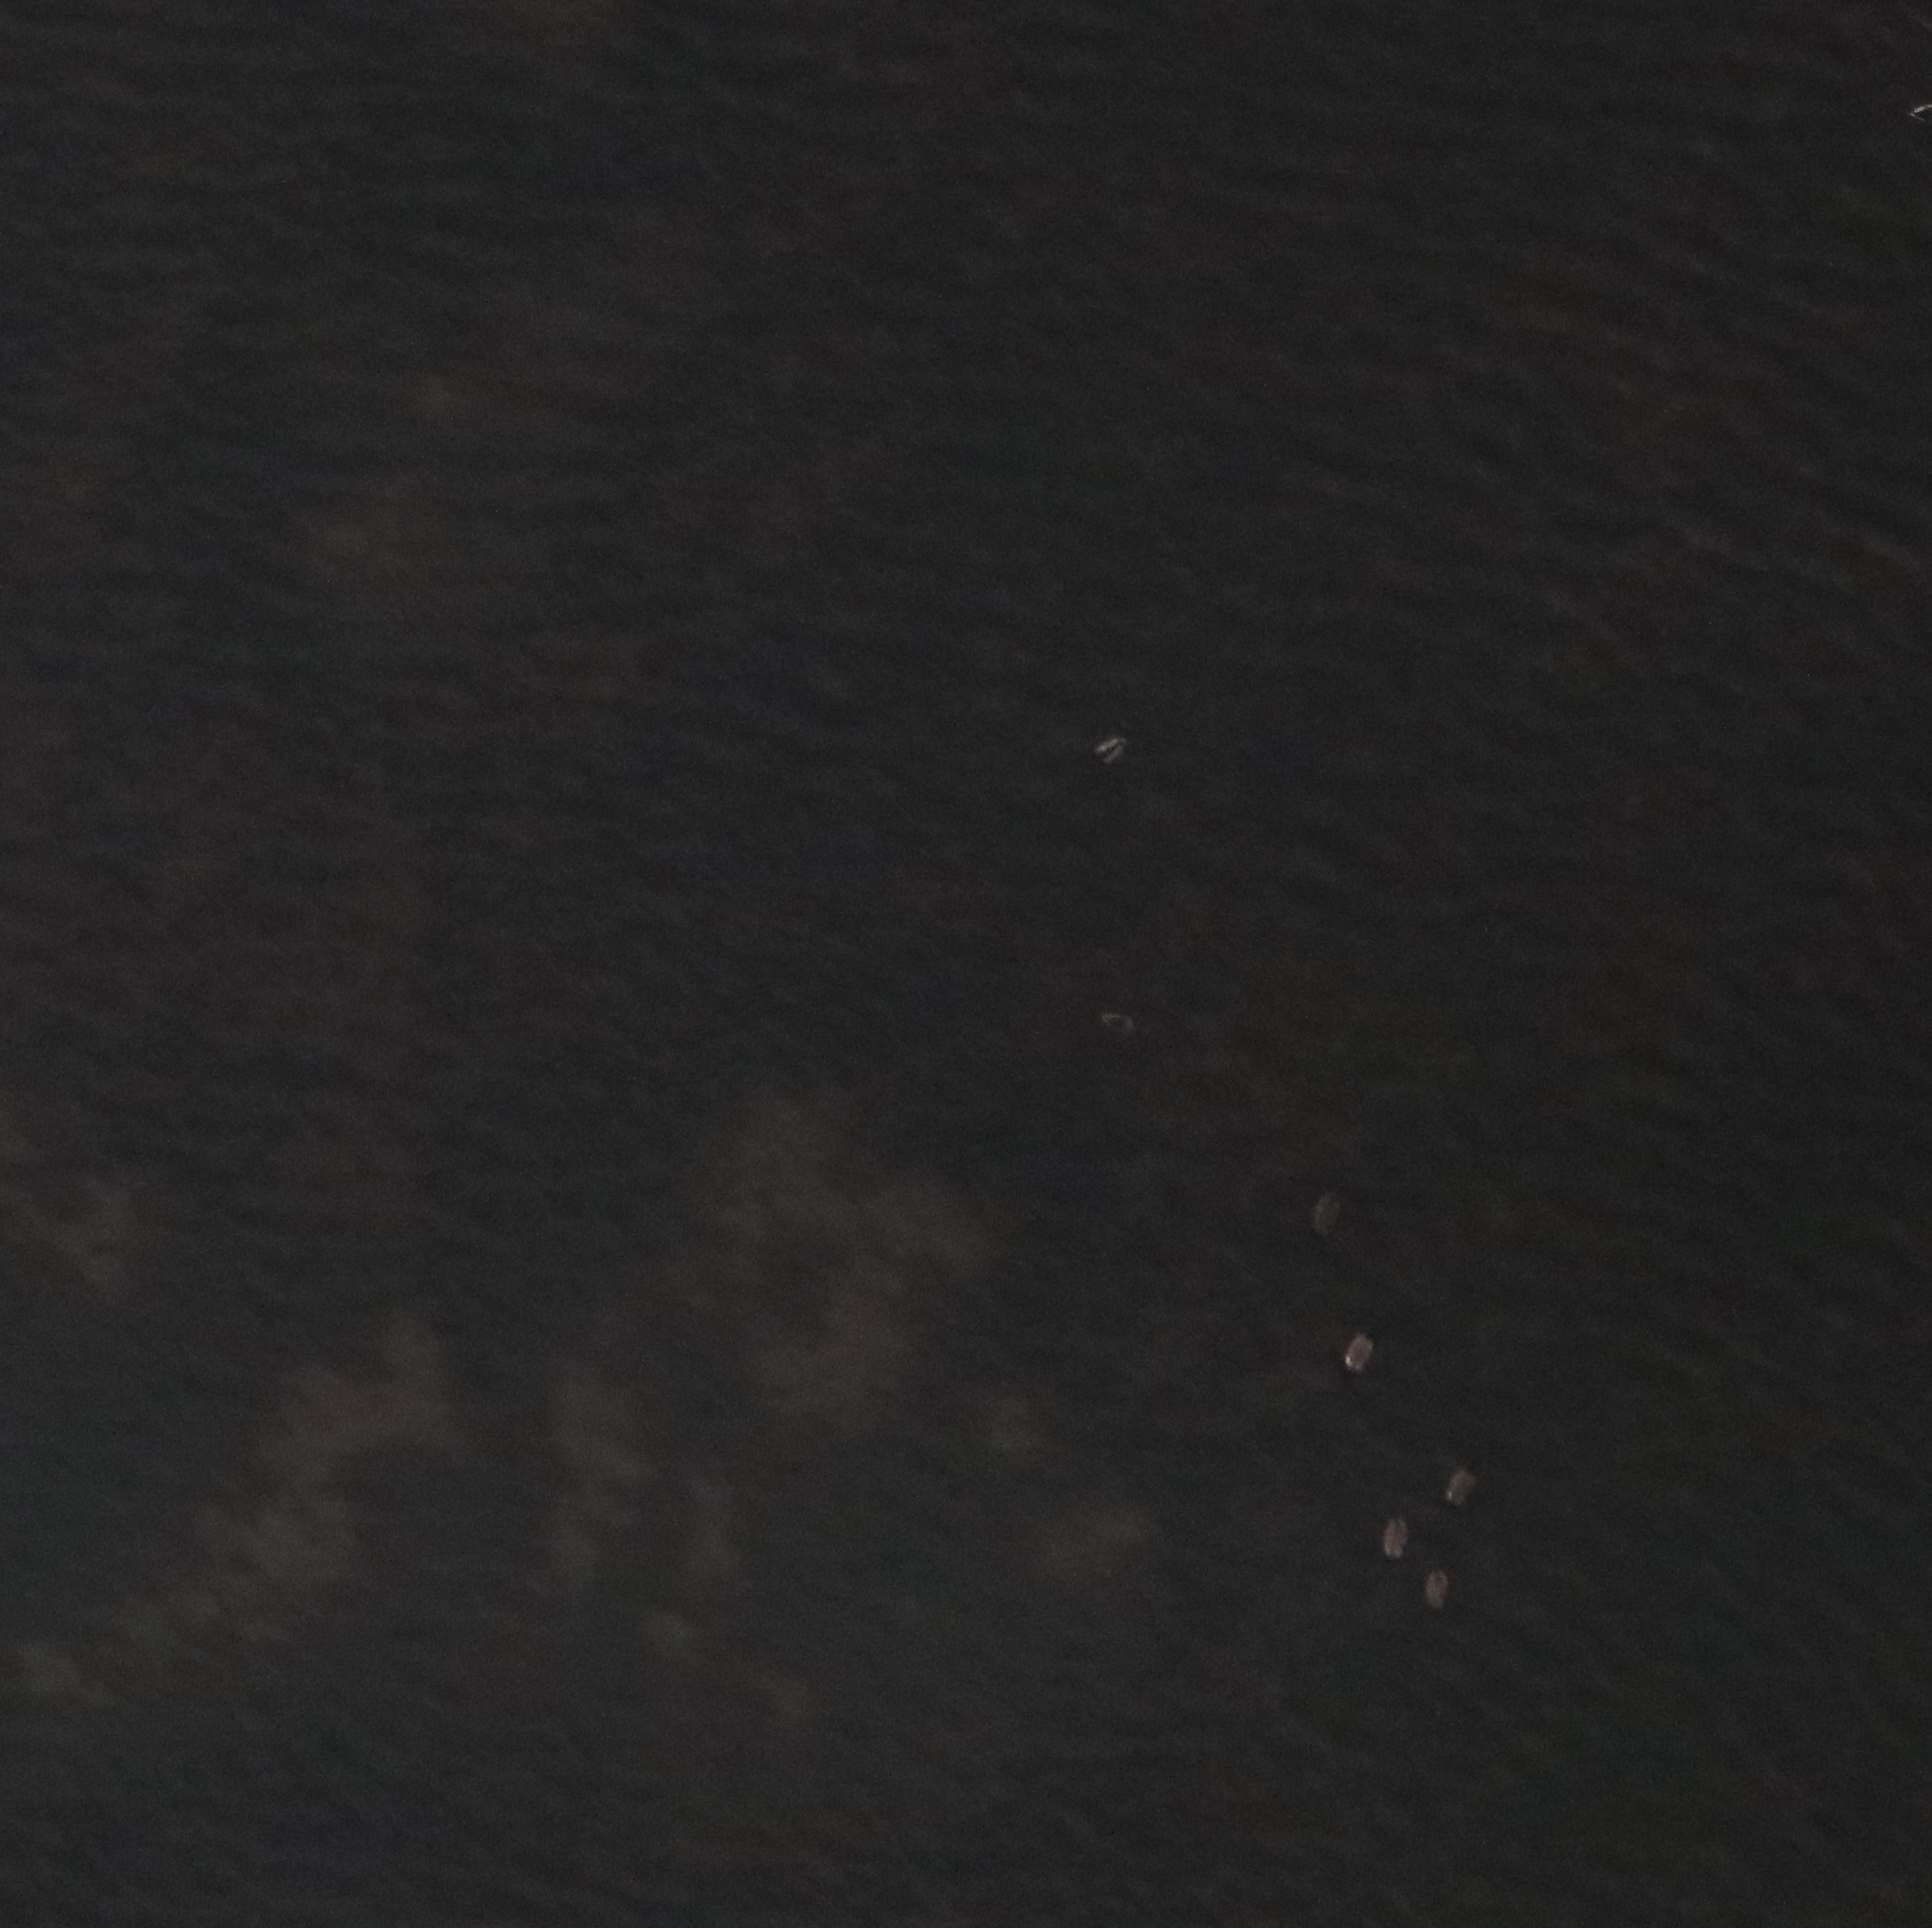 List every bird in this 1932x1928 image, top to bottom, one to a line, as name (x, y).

brant (1929, 113)
other bird (1106, 749)
other bird (1122, 1023)
Canada goose (1327, 1213)
Canada goose (1362, 1354)
Canada goose (1459, 1487)
Canada goose (1394, 1539)
Canada goose (1436, 1590)